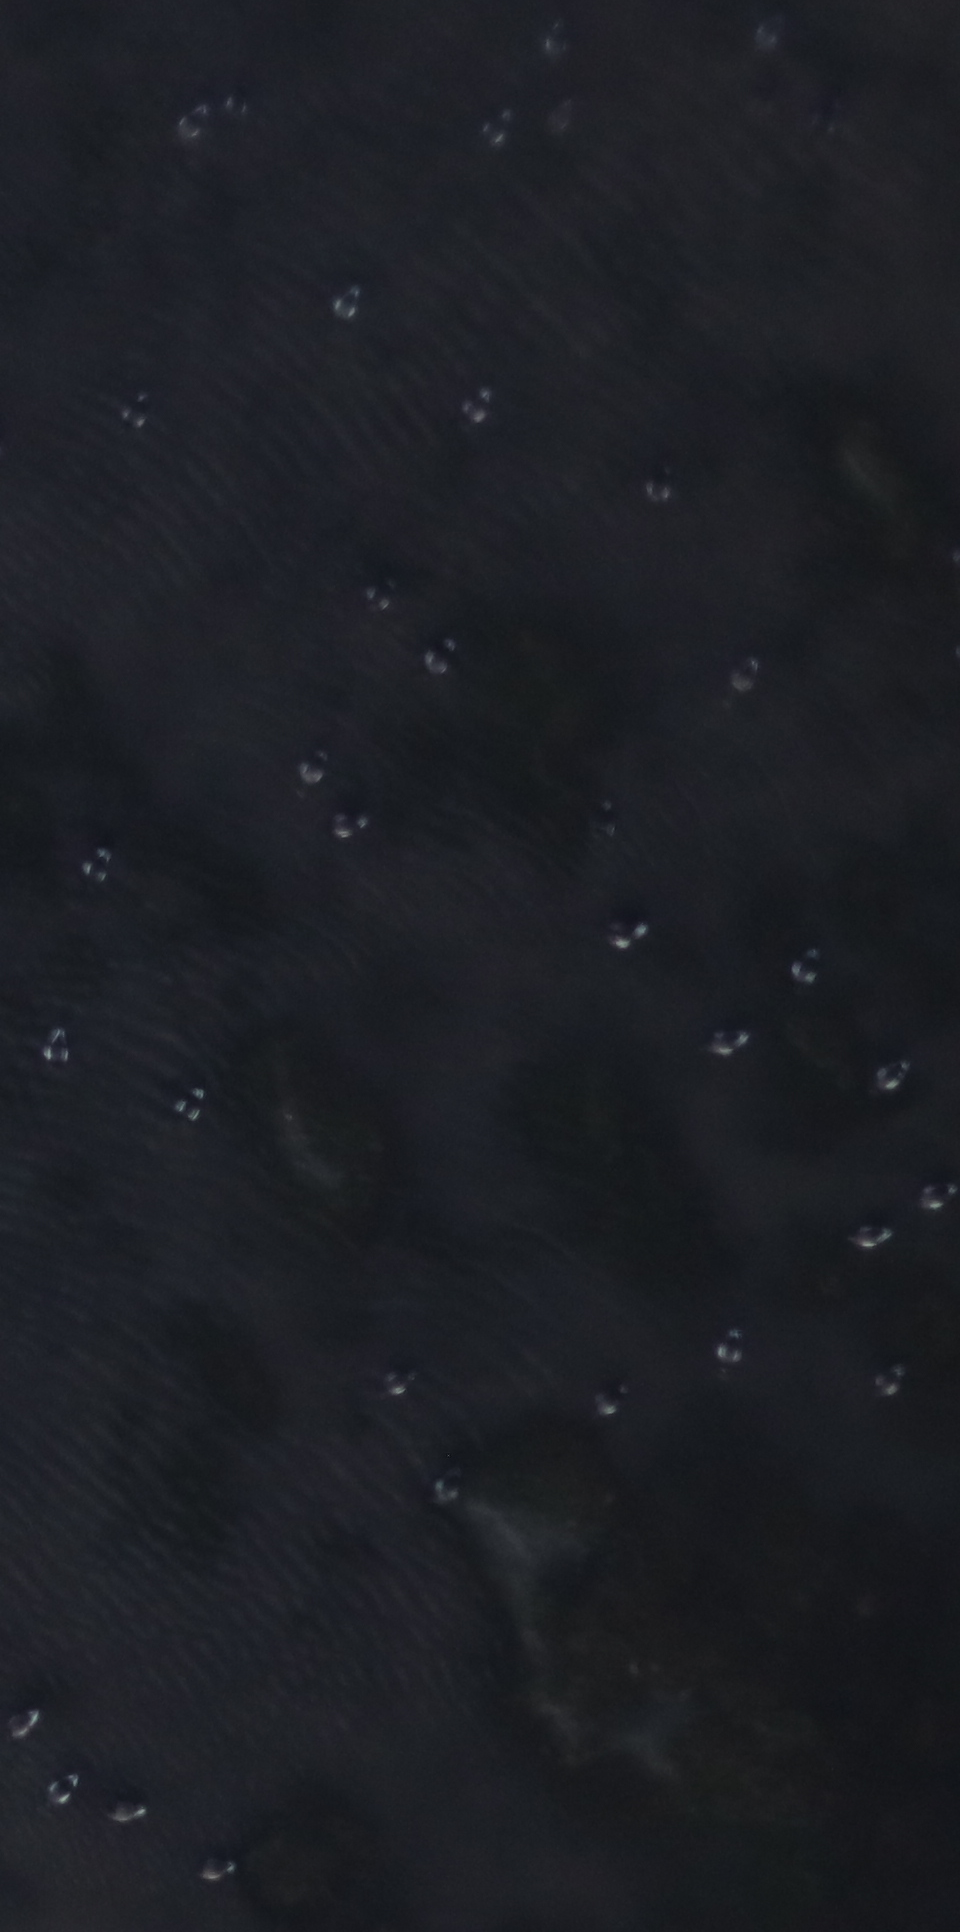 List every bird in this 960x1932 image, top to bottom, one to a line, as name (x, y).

brant (768, 26)
brant (557, 49)
brant (241, 98)
brant (488, 125)
brant (174, 129)
brant (555, 129)
brant (349, 304)
brant (479, 411)
brant (138, 415)
brant (655, 486)
brant (375, 601)
brant (443, 662)
brant (743, 667)
brant (312, 771)
brant (349, 822)
brant (102, 876)
brant (620, 931)
brant (806, 963)
brant (729, 1041)
brant (66, 1058)
brant (893, 1072)
brant (194, 1103)
brant (932, 1196)
brant (869, 1236)
brant (732, 1346)
brant (393, 1382)
brant (893, 1384)
brant (611, 1396)
brant (443, 1489)
brant (27, 1722)
brant (60, 1791)
brant (122, 1810)
brant (212, 1868)